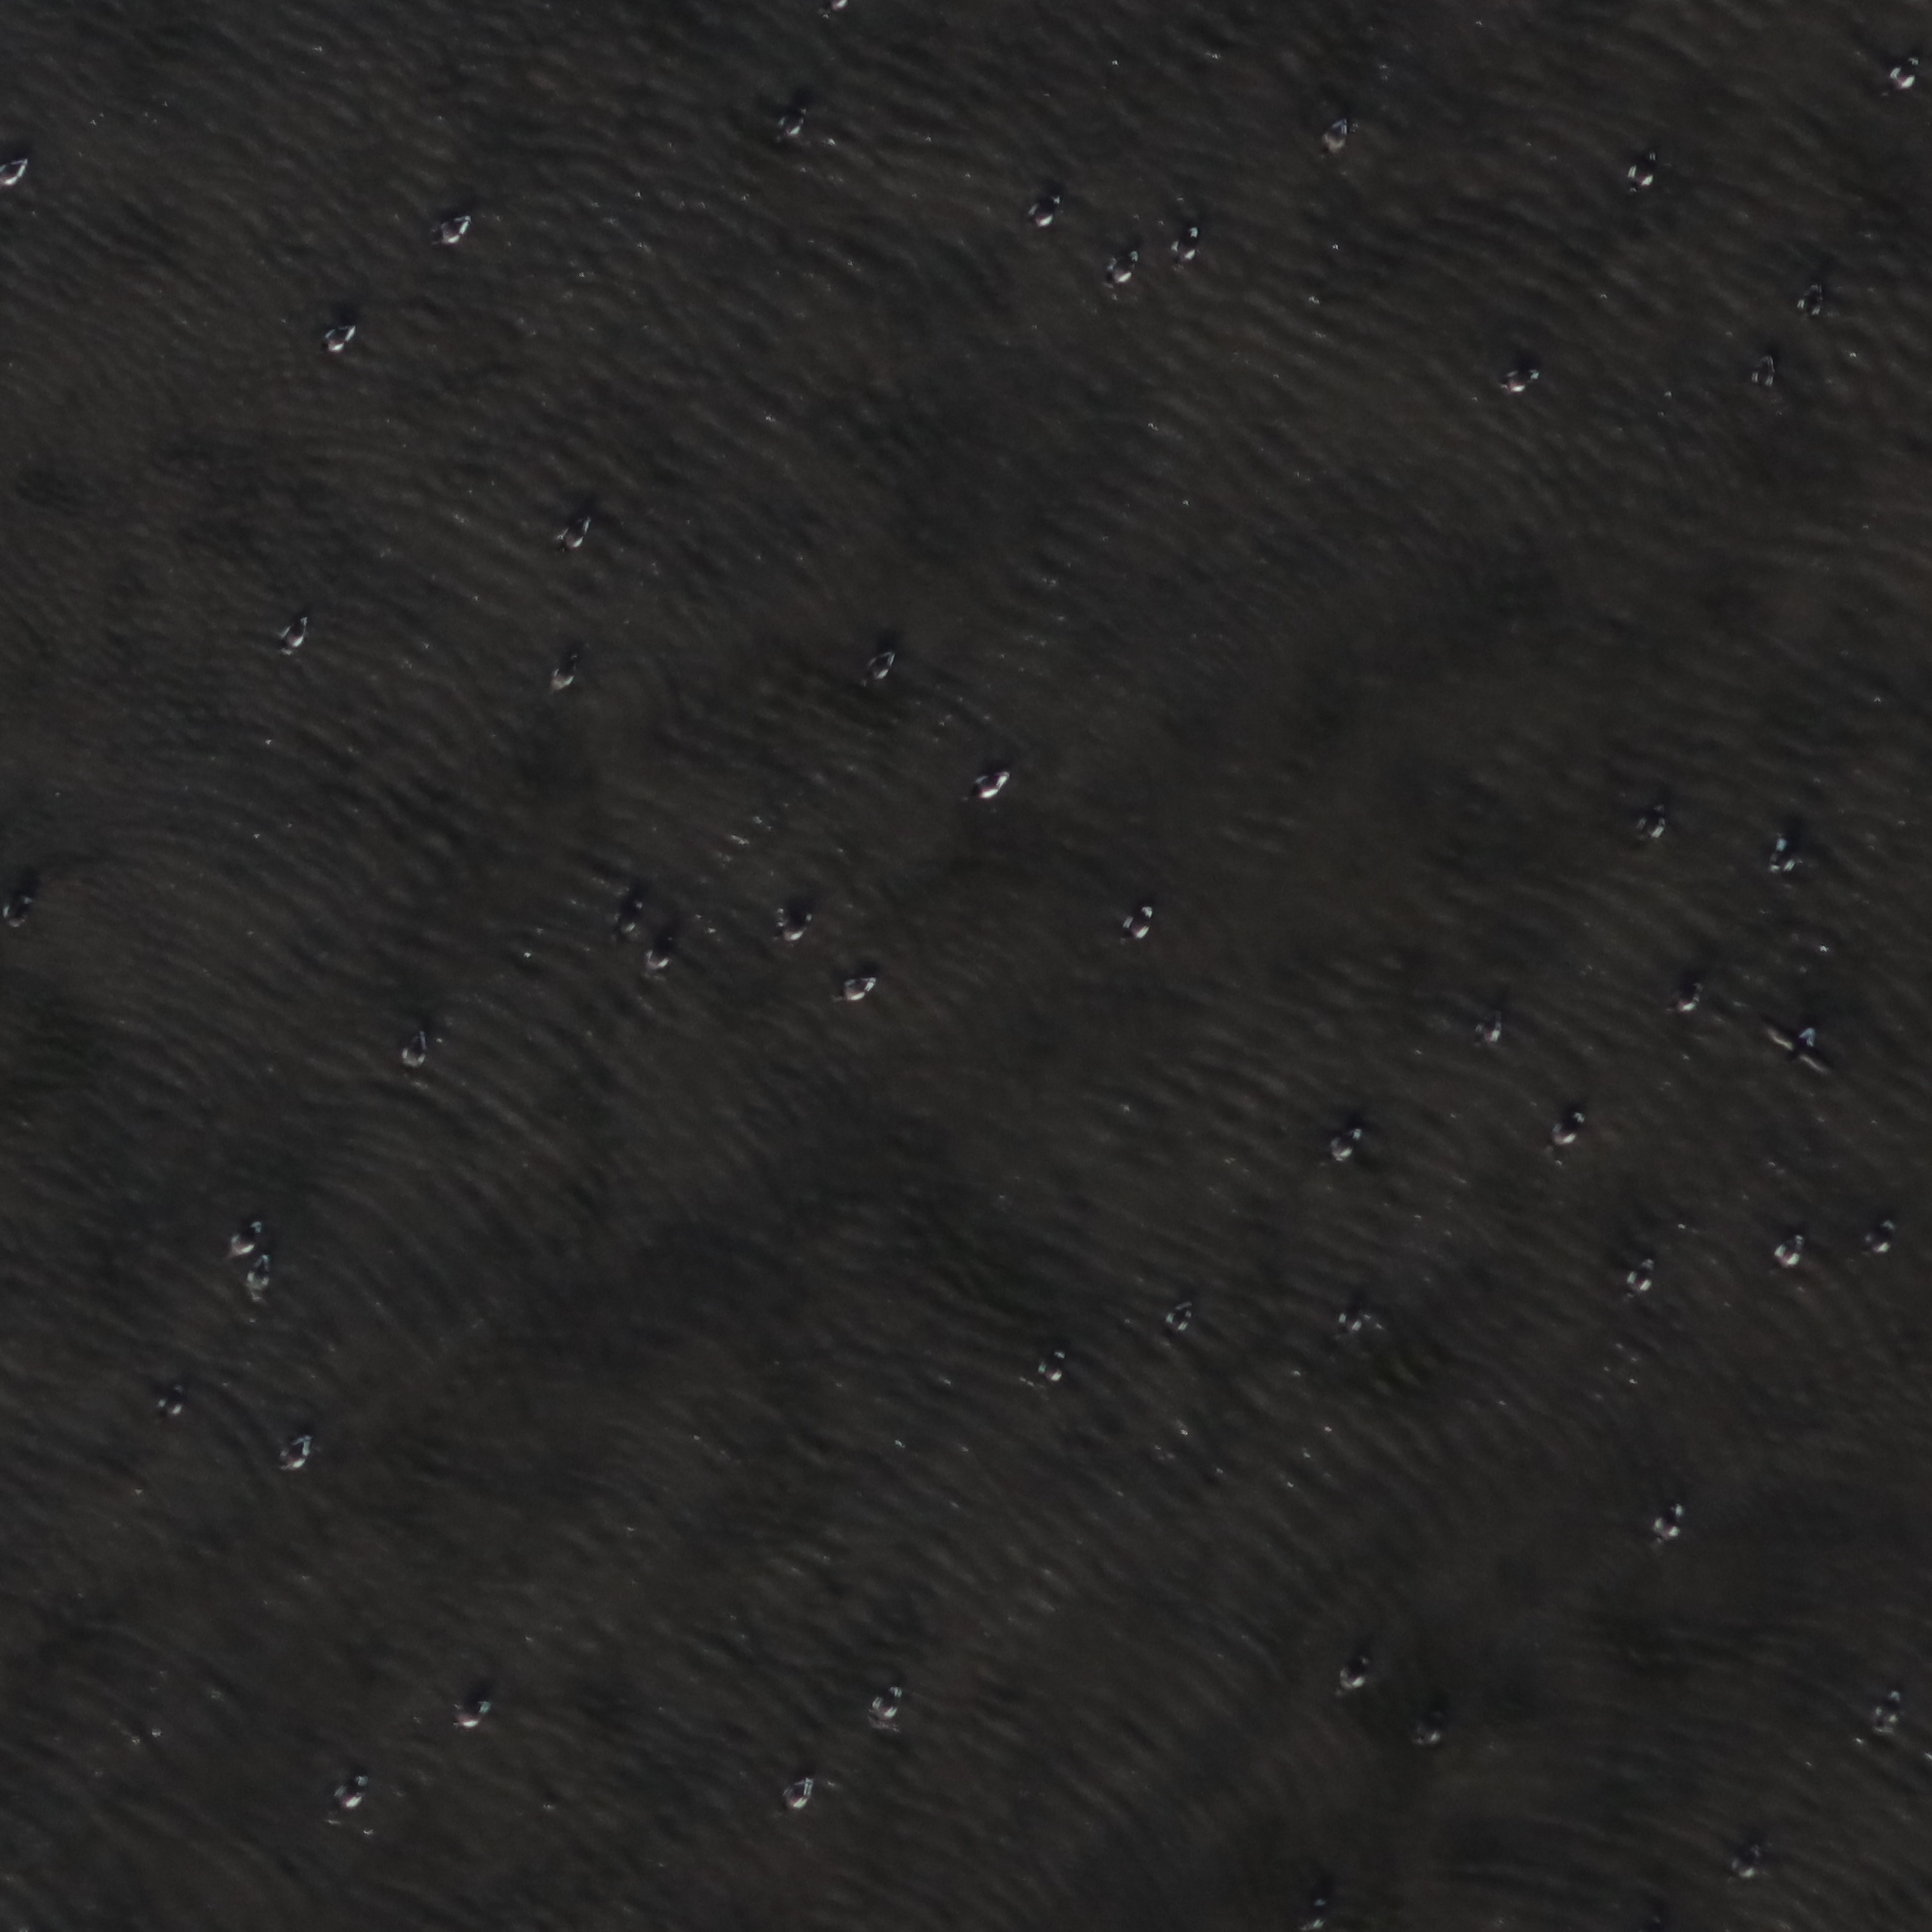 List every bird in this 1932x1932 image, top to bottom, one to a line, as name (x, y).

brant (1904, 72)
brant (789, 124)
brant (1333, 135)
brant (9, 171)
brant (1640, 176)
brant (1042, 209)
brant (450, 227)
brant (1184, 244)
brant (1119, 271)
brant (1816, 300)
brant (338, 336)
brant (1768, 367)
brant (1527, 383)
brant (572, 534)
brant (292, 635)
brant (880, 666)
brant (565, 677)
brant (991, 782)
brant (1652, 822)
brant (1789, 859)
brant (630, 903)
brant (14, 904)
brant (800, 919)
brant (1137, 922)
brant (655, 957)
brant (855, 987)
brant (1687, 1002)
brant (1487, 1027)
brant (1812, 1042)
brant (416, 1050)
brant (1563, 1131)
brant (1344, 1143)
brant (1876, 1238)
brant (246, 1244)
brant (1790, 1251)
brant (271, 1266)
brant (1637, 1278)
brant (1178, 1320)
brant (1349, 1322)
brant (1055, 1367)
brant (164, 1409)
brant (293, 1453)
brant (1666, 1525)
brant (1357, 1675)
brant (884, 1709)
brant (1885, 1712)
brant (469, 1713)
brant (1434, 1731)
brant (348, 1793)
brant (797, 1793)
brant (1737, 1862)
brant (1310, 1913)
brant (1655, 1928)